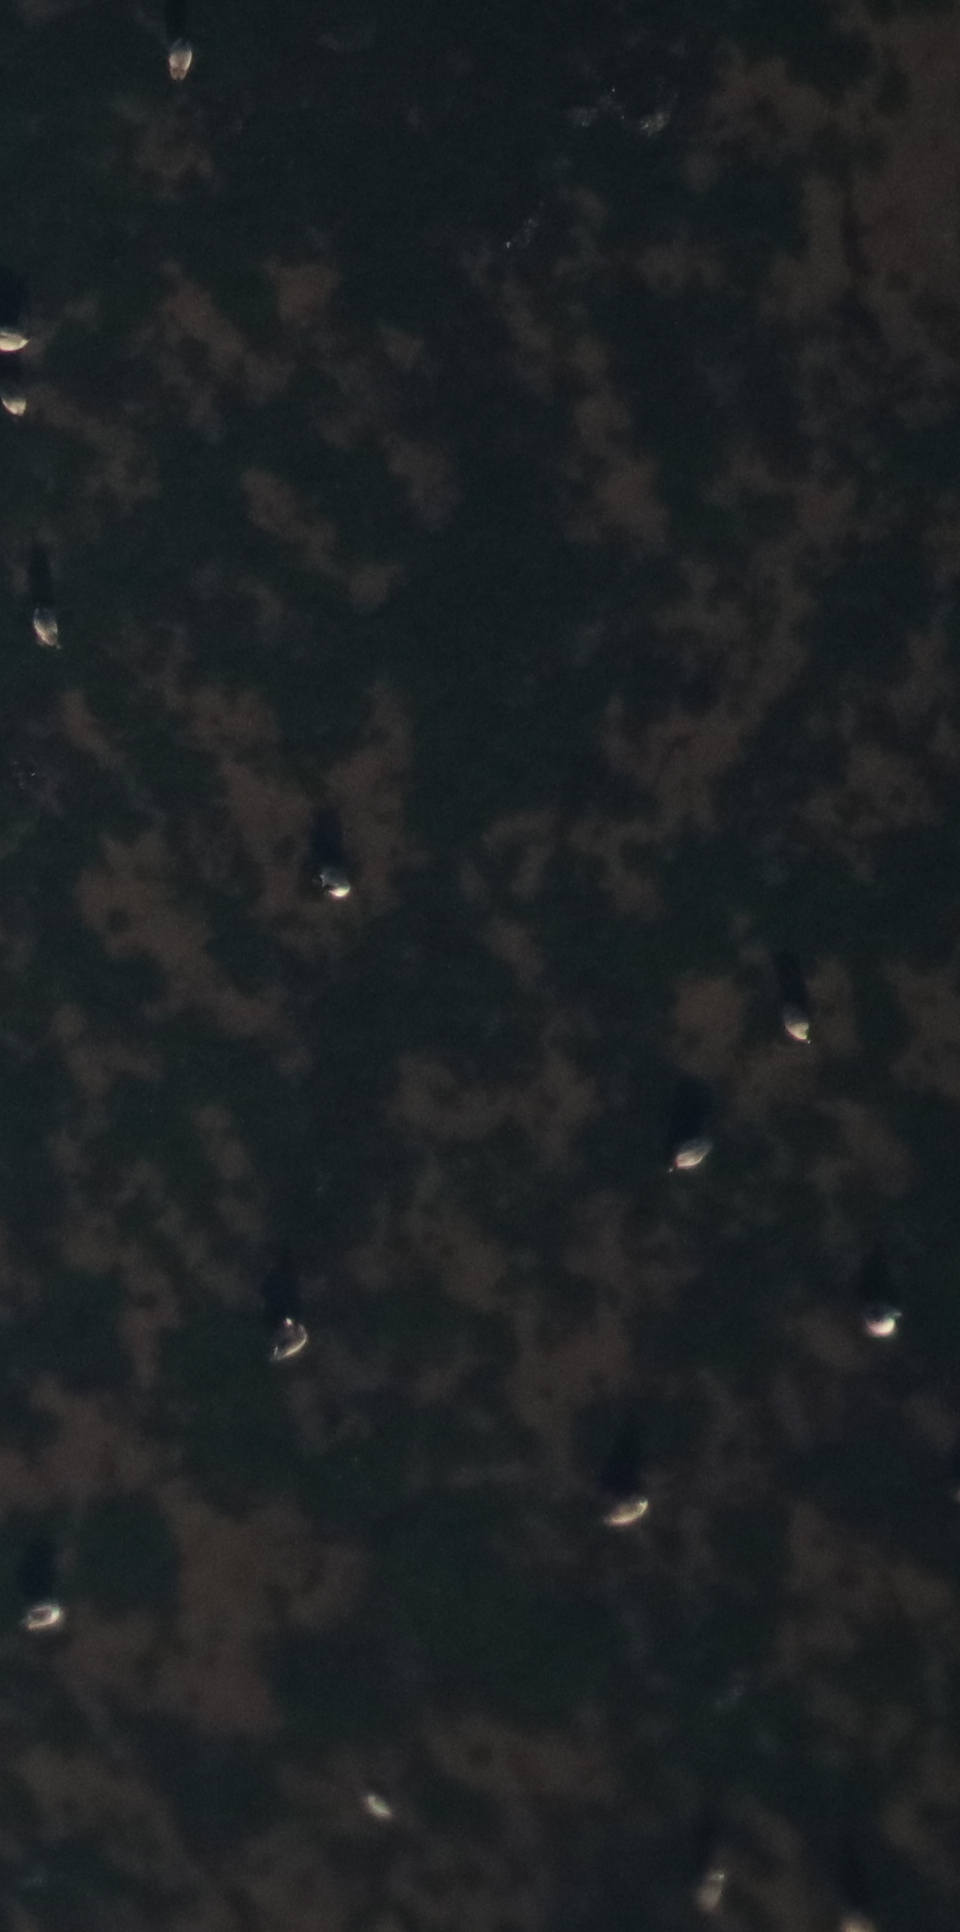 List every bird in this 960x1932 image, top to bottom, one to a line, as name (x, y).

Canada goose (179, 58)
Canada goose (8, 338)
Canada goose (13, 400)
Canada goose (47, 625)
Canada goose (333, 885)
Canada goose (804, 1025)
Canada goose (690, 1152)
Canada goose (885, 1319)
Canada goose (286, 1338)
Canada goose (626, 1509)
Canada goose (42, 1614)
Canada goose (383, 1803)
Canada goose (710, 1892)